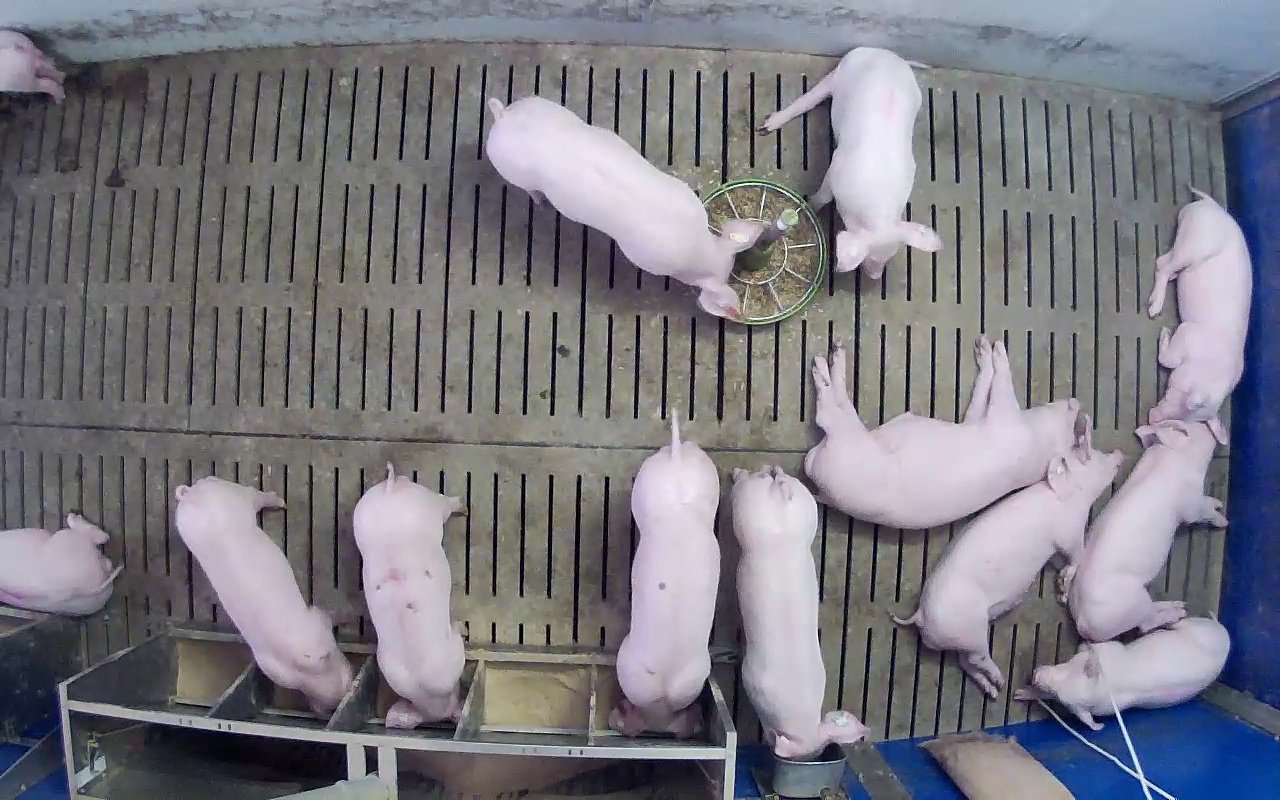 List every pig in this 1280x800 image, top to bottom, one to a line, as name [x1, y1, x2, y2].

pig [0, 28, 68, 106]
pig [756, 49, 944, 281]
pig [482, 94, 765, 323]
pig [1147, 182, 1256, 448]
pig [802, 334, 1082, 527]
pig [608, 406, 723, 742]
pig [886, 414, 1124, 695]
pig [1065, 421, 1229, 642]
pig [352, 457, 470, 733]
pig [727, 464, 869, 759]
pig [171, 475, 355, 721]
pig [1, 510, 124, 618]
pig [1012, 614, 1232, 726]